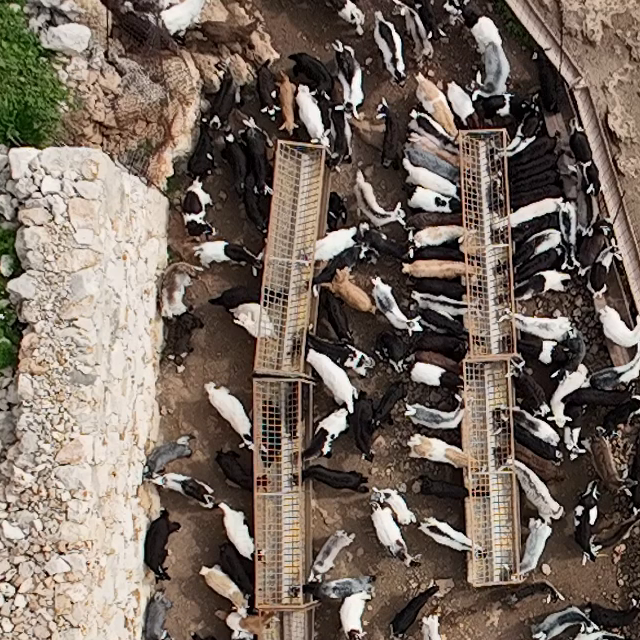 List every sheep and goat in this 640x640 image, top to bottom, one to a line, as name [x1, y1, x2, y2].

goat [323, 1, 364, 33]
goat [391, 1, 432, 60]
goat [459, 1, 502, 46]
goat [373, 12, 407, 87]
goat [200, 17, 262, 45]
goat [331, 39, 364, 118]
goat [476, 42, 509, 97]
goat [286, 55, 332, 97]
goat [206, 59, 235, 127]
goat [256, 60, 281, 114]
goat [466, 70, 522, 118]
goat [416, 72, 458, 135]
goat [278, 73, 297, 136]
goat [445, 81, 483, 139]
goat [297, 83, 331, 148]
goat [376, 97, 400, 166]
goat [325, 106, 350, 170]
goat [407, 110, 468, 153]
goat [487, 110, 541, 155]
goat [186, 114, 217, 178]
goat [242, 118, 274, 196]
goat [571, 118, 604, 196]
goat [221, 126, 248, 192]
goat [551, 131, 578, 179]
goat [406, 132, 466, 168]
goat [489, 136, 555, 171]
goat [404, 142, 464, 183]
goat [495, 151, 558, 176]
goat [403, 159, 468, 202]
goat [495, 168, 560, 194]
goat [355, 169, 406, 225]
goat [183, 176, 217, 238]
goat [247, 177, 270, 234]
goat [492, 178, 561, 204]
goat [405, 182, 477, 211]
goat [489, 187, 561, 214]
goat [321, 192, 346, 226]
goat [578, 195, 599, 238]
goat [490, 197, 562, 231]
goat [559, 200, 578, 272]
goat [406, 213, 476, 230]
goat [577, 216, 614, 276]
goat [358, 219, 420, 257]
goat [303, 226, 356, 262]
goat [413, 226, 477, 248]
goat [495, 228, 560, 271]
goat [586, 238, 623, 296]
goat [194, 241, 265, 276]
goat [304, 241, 368, 291]
goat [407, 246, 480, 264]
goat [500, 246, 562, 290]
goat [401, 262, 478, 279]
goat [158, 264, 202, 318]
goat [331, 266, 371, 311]
goat [494, 271, 570, 305]
goat [371, 277, 424, 333]
goat [318, 286, 356, 344]
goat [208, 287, 282, 308]
goat [411, 291, 481, 320]
goat [232, 301, 278, 341]
goat [412, 305, 483, 346]
goat [601, 306, 639, 346]
goat [500, 307, 572, 341]
goat [167, 313, 203, 367]
goat [298, 323, 375, 375]
goat [374, 327, 416, 369]
goat [550, 329, 586, 378]
goat [404, 333, 468, 362]
goat [503, 334, 573, 363]
goat [292, 340, 358, 413]
goat [588, 342, 639, 389]
goat [510, 362, 549, 414]
goat [404, 363, 473, 393]
goat [546, 363, 587, 427]
goat [561, 378, 639, 405]
goat [369, 380, 410, 427]
goat [205, 383, 266, 452]
goat [353, 390, 374, 461]
goat [406, 393, 473, 429]
goat [565, 397, 590, 460]
goat [596, 397, 639, 438]
goat [494, 406, 559, 447]
goat [292, 408, 349, 463]
goat [494, 421, 563, 467]
goat [405, 434, 488, 472]
goat [587, 434, 637, 488]
goat [144, 435, 196, 479]
goat [632, 437, 639, 501]
goat [496, 443, 565, 485]
goat [215, 449, 266, 490]
goat [501, 457, 564, 521]
goat [292, 463, 367, 494]
goat [151, 472, 213, 509]
goat [410, 475, 490, 499]
goat [574, 481, 602, 566]
goat [373, 487, 416, 524]
goat [370, 503, 423, 569]
goat [218, 504, 264, 562]
goat [594, 507, 639, 551]
goat [143, 508, 182, 584]
goat [420, 517, 486, 555]
goat [505, 518, 552, 578]
goat [307, 531, 354, 581]
goat [198, 563, 247, 619]
goat [290, 575, 376, 599]
goat [505, 580, 566, 608]
goat [387, 584, 439, 639]
goat [143, 591, 176, 639]
goat [339, 593, 371, 639]
goat [587, 595, 639, 629]
goat [215, 608, 278, 631]
goat [533, 608, 597, 639]
goat [421, 615, 447, 639]
goat [231, 630, 282, 639]
goat [189, 631, 229, 639]
goat [560, 632, 632, 639]